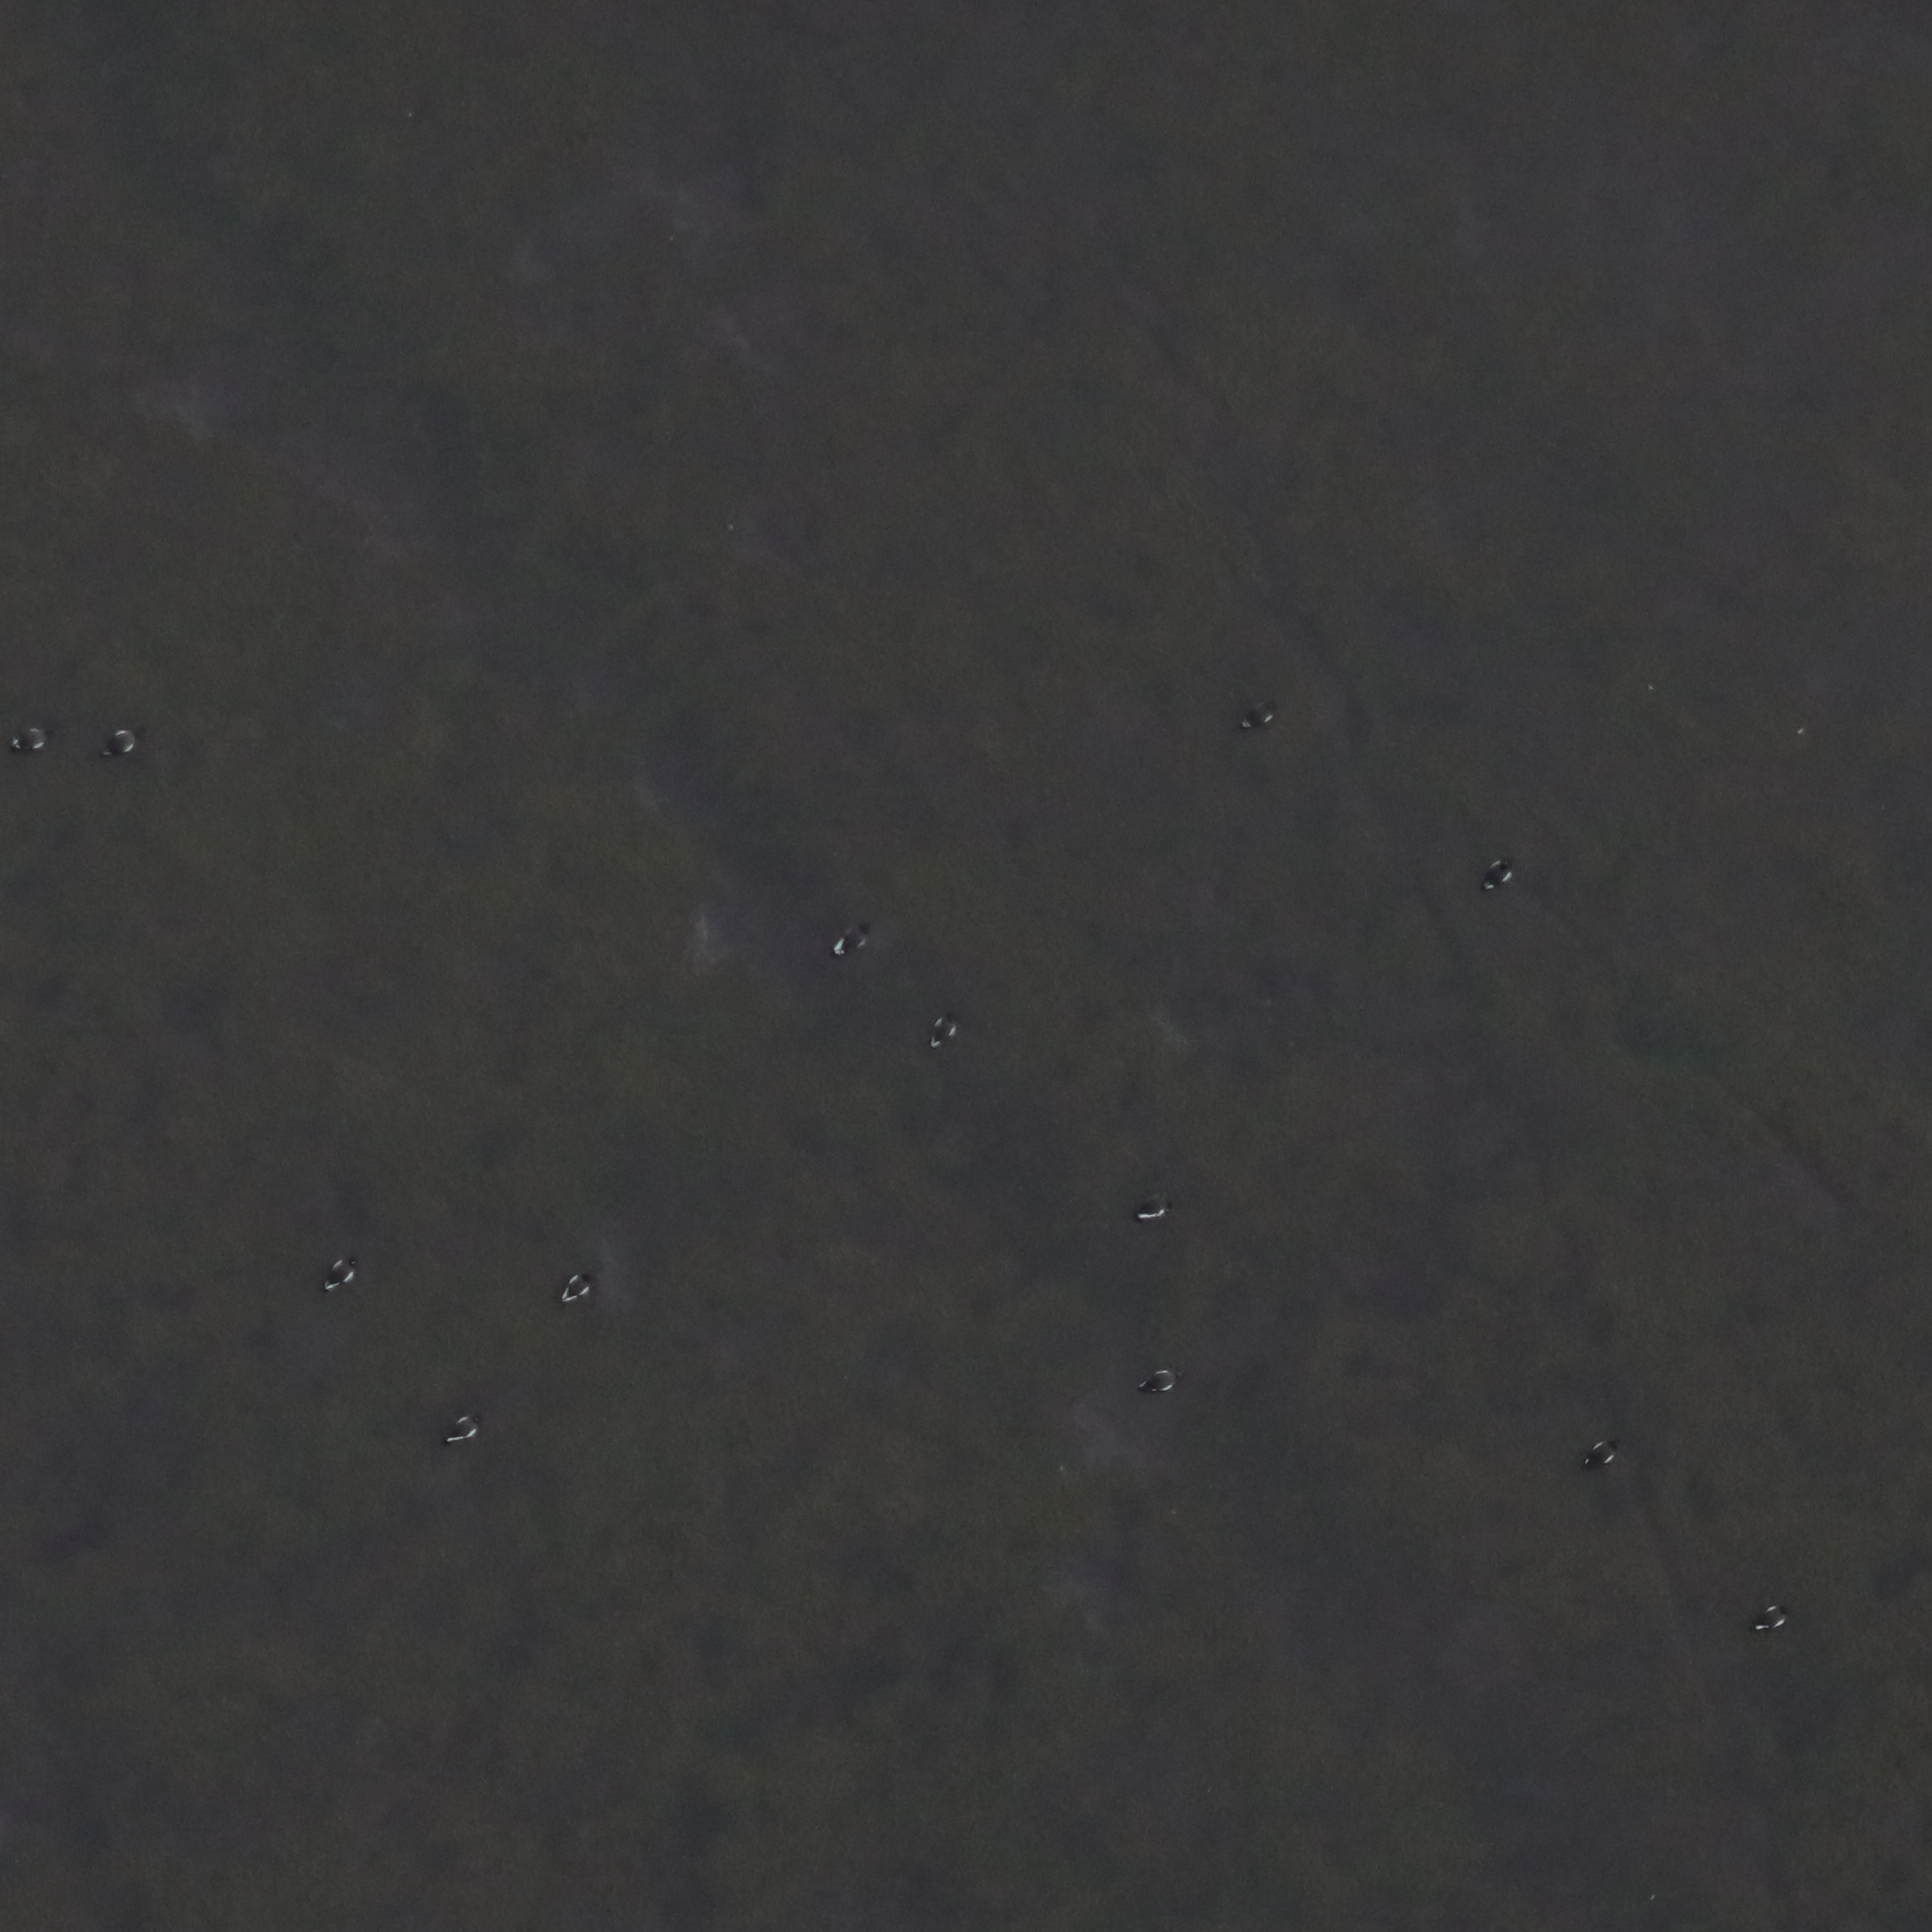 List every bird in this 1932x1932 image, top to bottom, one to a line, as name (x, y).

brant (1258, 716)
brant (31, 739)
brant (122, 744)
brant (1497, 875)
brant (846, 939)
brant (940, 1028)
brant (1157, 1206)
brant (342, 1276)
brant (578, 1286)
brant (1162, 1384)
brant (463, 1429)
brant (1603, 1453)
brant (1775, 1620)